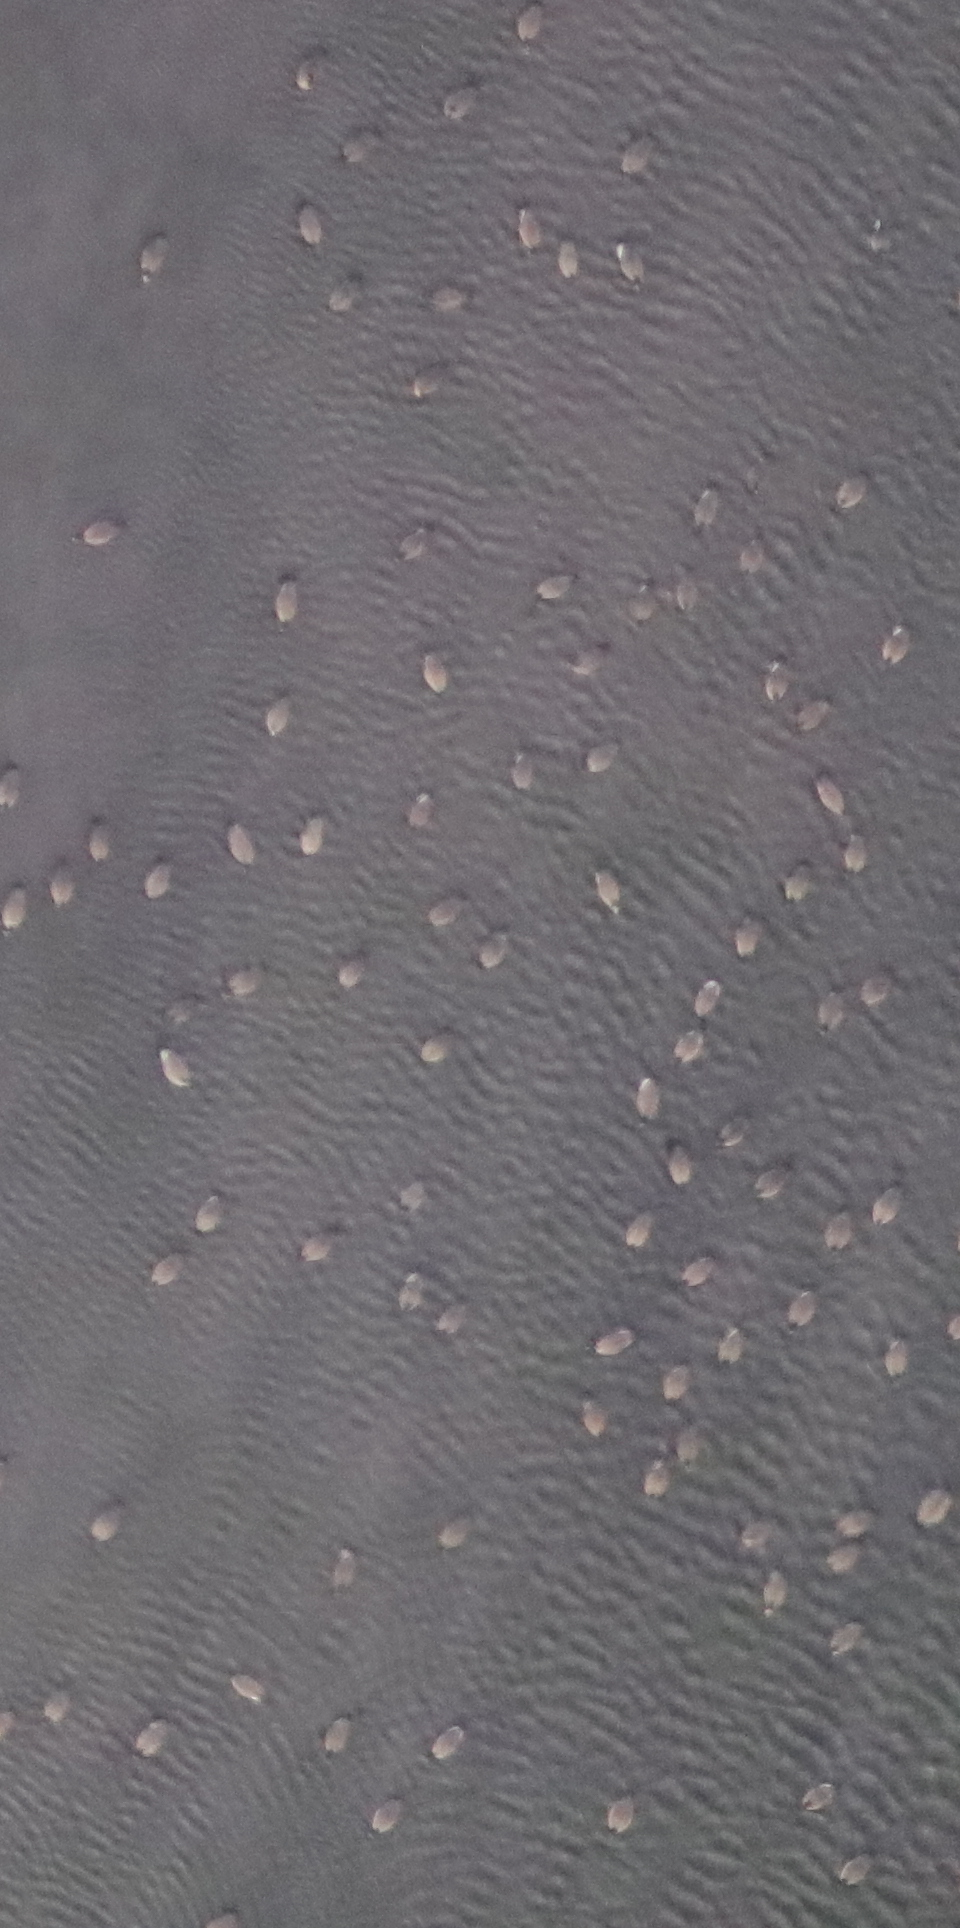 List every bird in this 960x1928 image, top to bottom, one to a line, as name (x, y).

Canada goose (529, 25)
Canada goose (308, 80)
Canada goose (467, 101)
Canada goose (367, 149)
Canada goose (646, 153)
Canada goose (529, 230)
Canada goose (306, 234)
brant (881, 249)
Canada goose (155, 259)
Canada goose (628, 260)
Canada goose (570, 264)
Canada goose (444, 295)
Canada goose (342, 307)
Canada goose (433, 372)
Canada goose (854, 490)
Canada goose (702, 519)
Canada goose (93, 539)
Canada goose (413, 547)
Canada goose (757, 558)
Canada goose (556, 589)
Canada goose (685, 594)
Canada goose (287, 607)
Canada goose (638, 611)
Canada goose (895, 647)
Canada goose (589, 656)
Canada goose (433, 679)
Canada goose (779, 681)
Canada goose (816, 712)
Canada goose (280, 724)
Canada goose (604, 762)
Canada goose (519, 773)
Canada goose (7, 791)
Canada goose (829, 798)
Canada goose (427, 812)
Canada goose (240, 840)
Canada goose (311, 840)
Canada goose (103, 843)
Canada goose (857, 859)
Canada goose (63, 886)
Canada goose (164, 887)
Canada goose (784, 888)
Canada goose (609, 893)
Canada goose (437, 911)
Canada goose (13, 913)
Canada goose (751, 929)
Canada goose (493, 946)
Canada goose (346, 971)
Canada goose (253, 980)
Canada goose (876, 993)
Canada goose (702, 1009)
Canada goose (186, 1018)
Canada goose (830, 1024)
Canada goose (433, 1052)
Canada goose (680, 1059)
Canada goose (177, 1067)
Canada goose (648, 1099)
Canada goose (732, 1131)
Canada goose (679, 1158)
Canada goose (764, 1192)
Canada goose (413, 1200)
Canada goose (882, 1207)
Canada goose (210, 1214)
Canada goose (842, 1224)
Canada goose (642, 1236)
Canada goose (315, 1241)
Canada goose (700, 1267)
Canada goose (162, 1273)
Canada goose (413, 1286)
Canada goose (797, 1315)
Canada goose (455, 1326)
Canada goose (614, 1342)
Canada goose (731, 1351)
Canada goose (900, 1370)
Canada goose (679, 1387)
Canada goose (596, 1420)
Canada goose (698, 1442)
Canada goose (656, 1485)
Canada goose (939, 1510)
Canada goose (854, 1517)
Canada goose (108, 1527)
Canada goose (759, 1542)
Canada goose (455, 1544)
Canada goose (851, 1563)
Canada goose (349, 1580)
Canada goose (782, 1599)
Canada goose (847, 1642)
Canada goose (253, 1691)
Canada goose (54, 1712)
Canada goose (339, 1743)
Canada goose (445, 1743)
Canada goose (150, 1744)
Canada goose (813, 1801)
Canada goose (624, 1817)
Canada goose (386, 1819)
Canada goose (860, 1876)